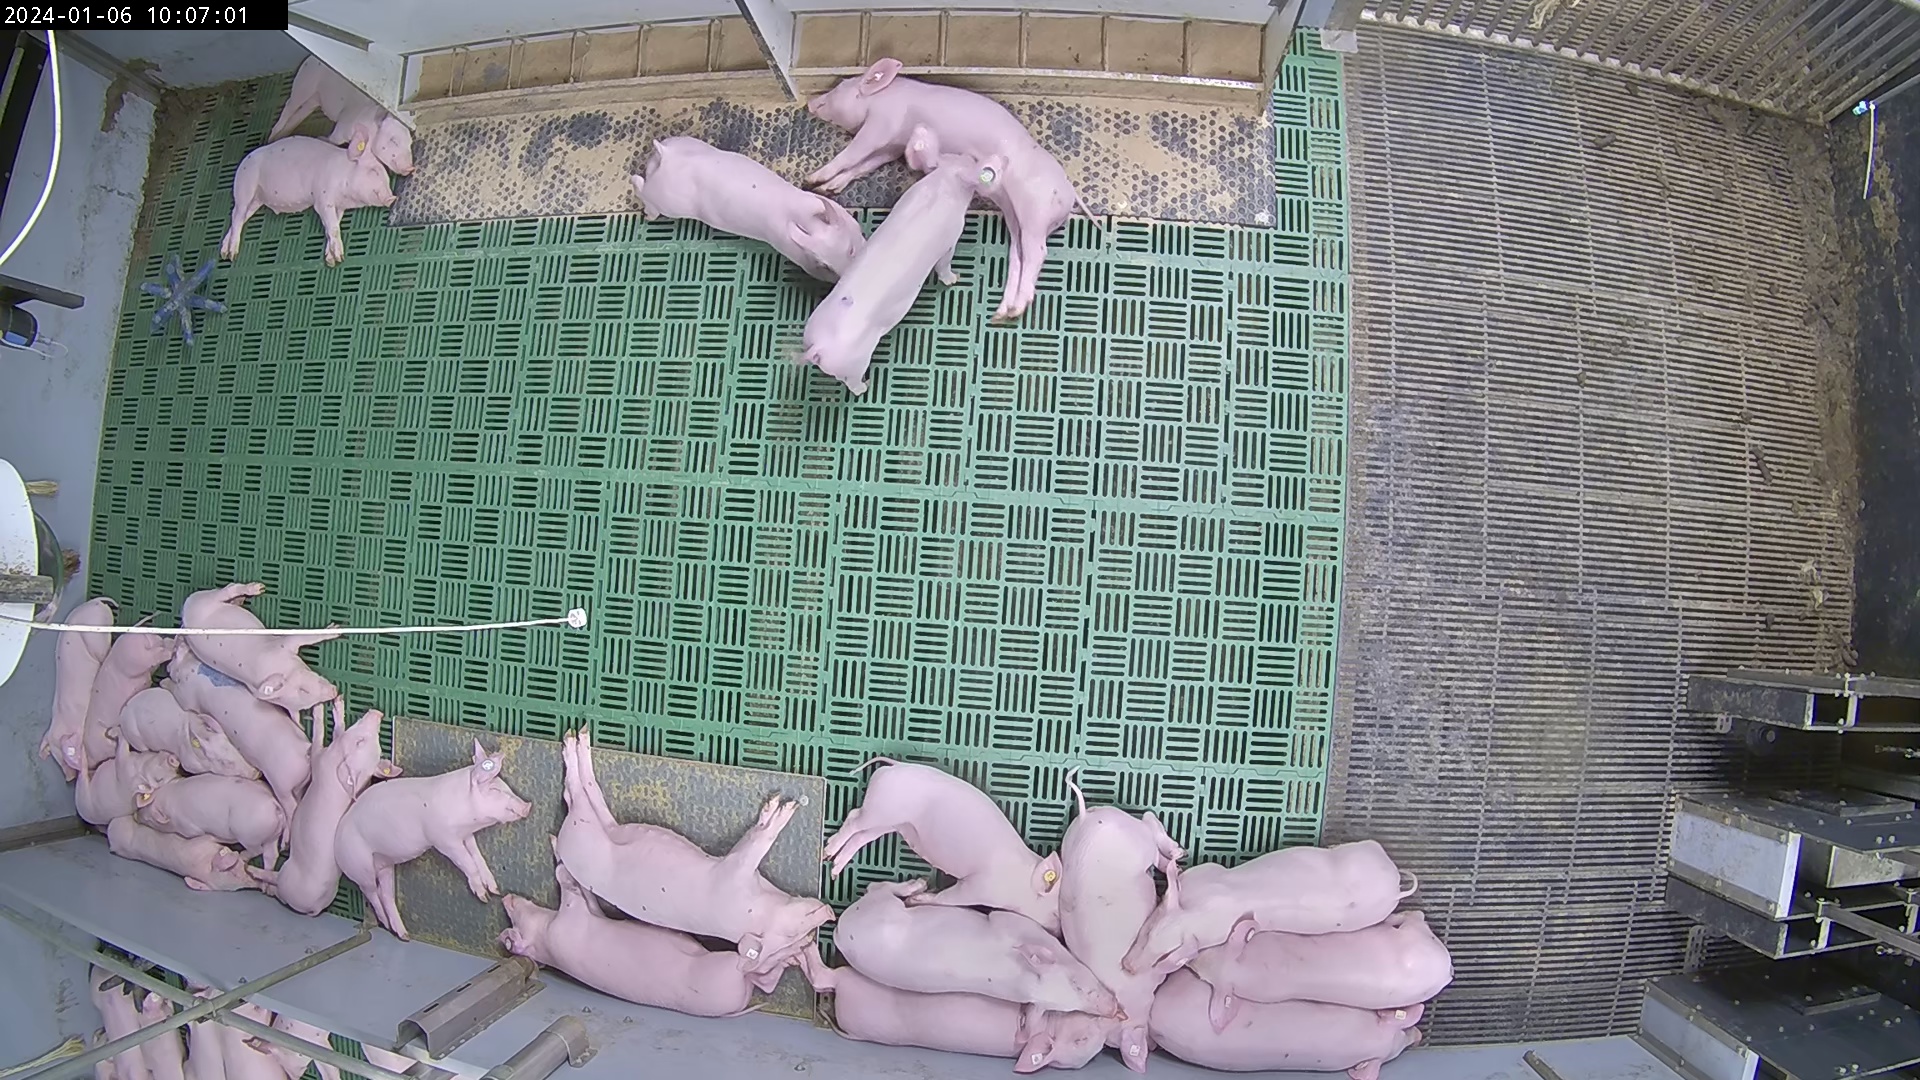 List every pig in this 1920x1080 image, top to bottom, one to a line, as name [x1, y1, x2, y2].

pig [267, 52, 417, 176]
pig [803, 58, 1103, 326]
pig [221, 123, 397, 270]
pig [789, 123, 1009, 395]
pig [631, 134, 867, 285]
pig [179, 580, 344, 727]
pig [35, 596, 118, 785]
pig [63, 609, 174, 771]
pig [158, 635, 312, 853]
pig [118, 687, 260, 782]
pig [243, 693, 404, 919]
pig [73, 726, 178, 827]
pig [556, 726, 836, 974]
pig [335, 740, 531, 944]
pig [822, 759, 1064, 939]
pig [1058, 763, 1189, 1072]
pig [131, 772, 288, 893]
pig [105, 815, 260, 893]
pig [499, 832, 818, 1019]
pig [1120, 836, 1420, 976]
pig [831, 877, 1120, 1044]
pig [1187, 910, 1456, 1037]
pig [793, 940, 1127, 1071]
pig [90, 952, 152, 1080]
pig [1146, 968, 1424, 1079]
pig [182, 981, 224, 1080]
pig [211, 988, 286, 1080]
pig [135, 991, 184, 1080]
pig [243, 1012, 341, 1079]
pig [91, 1027, 118, 1080]